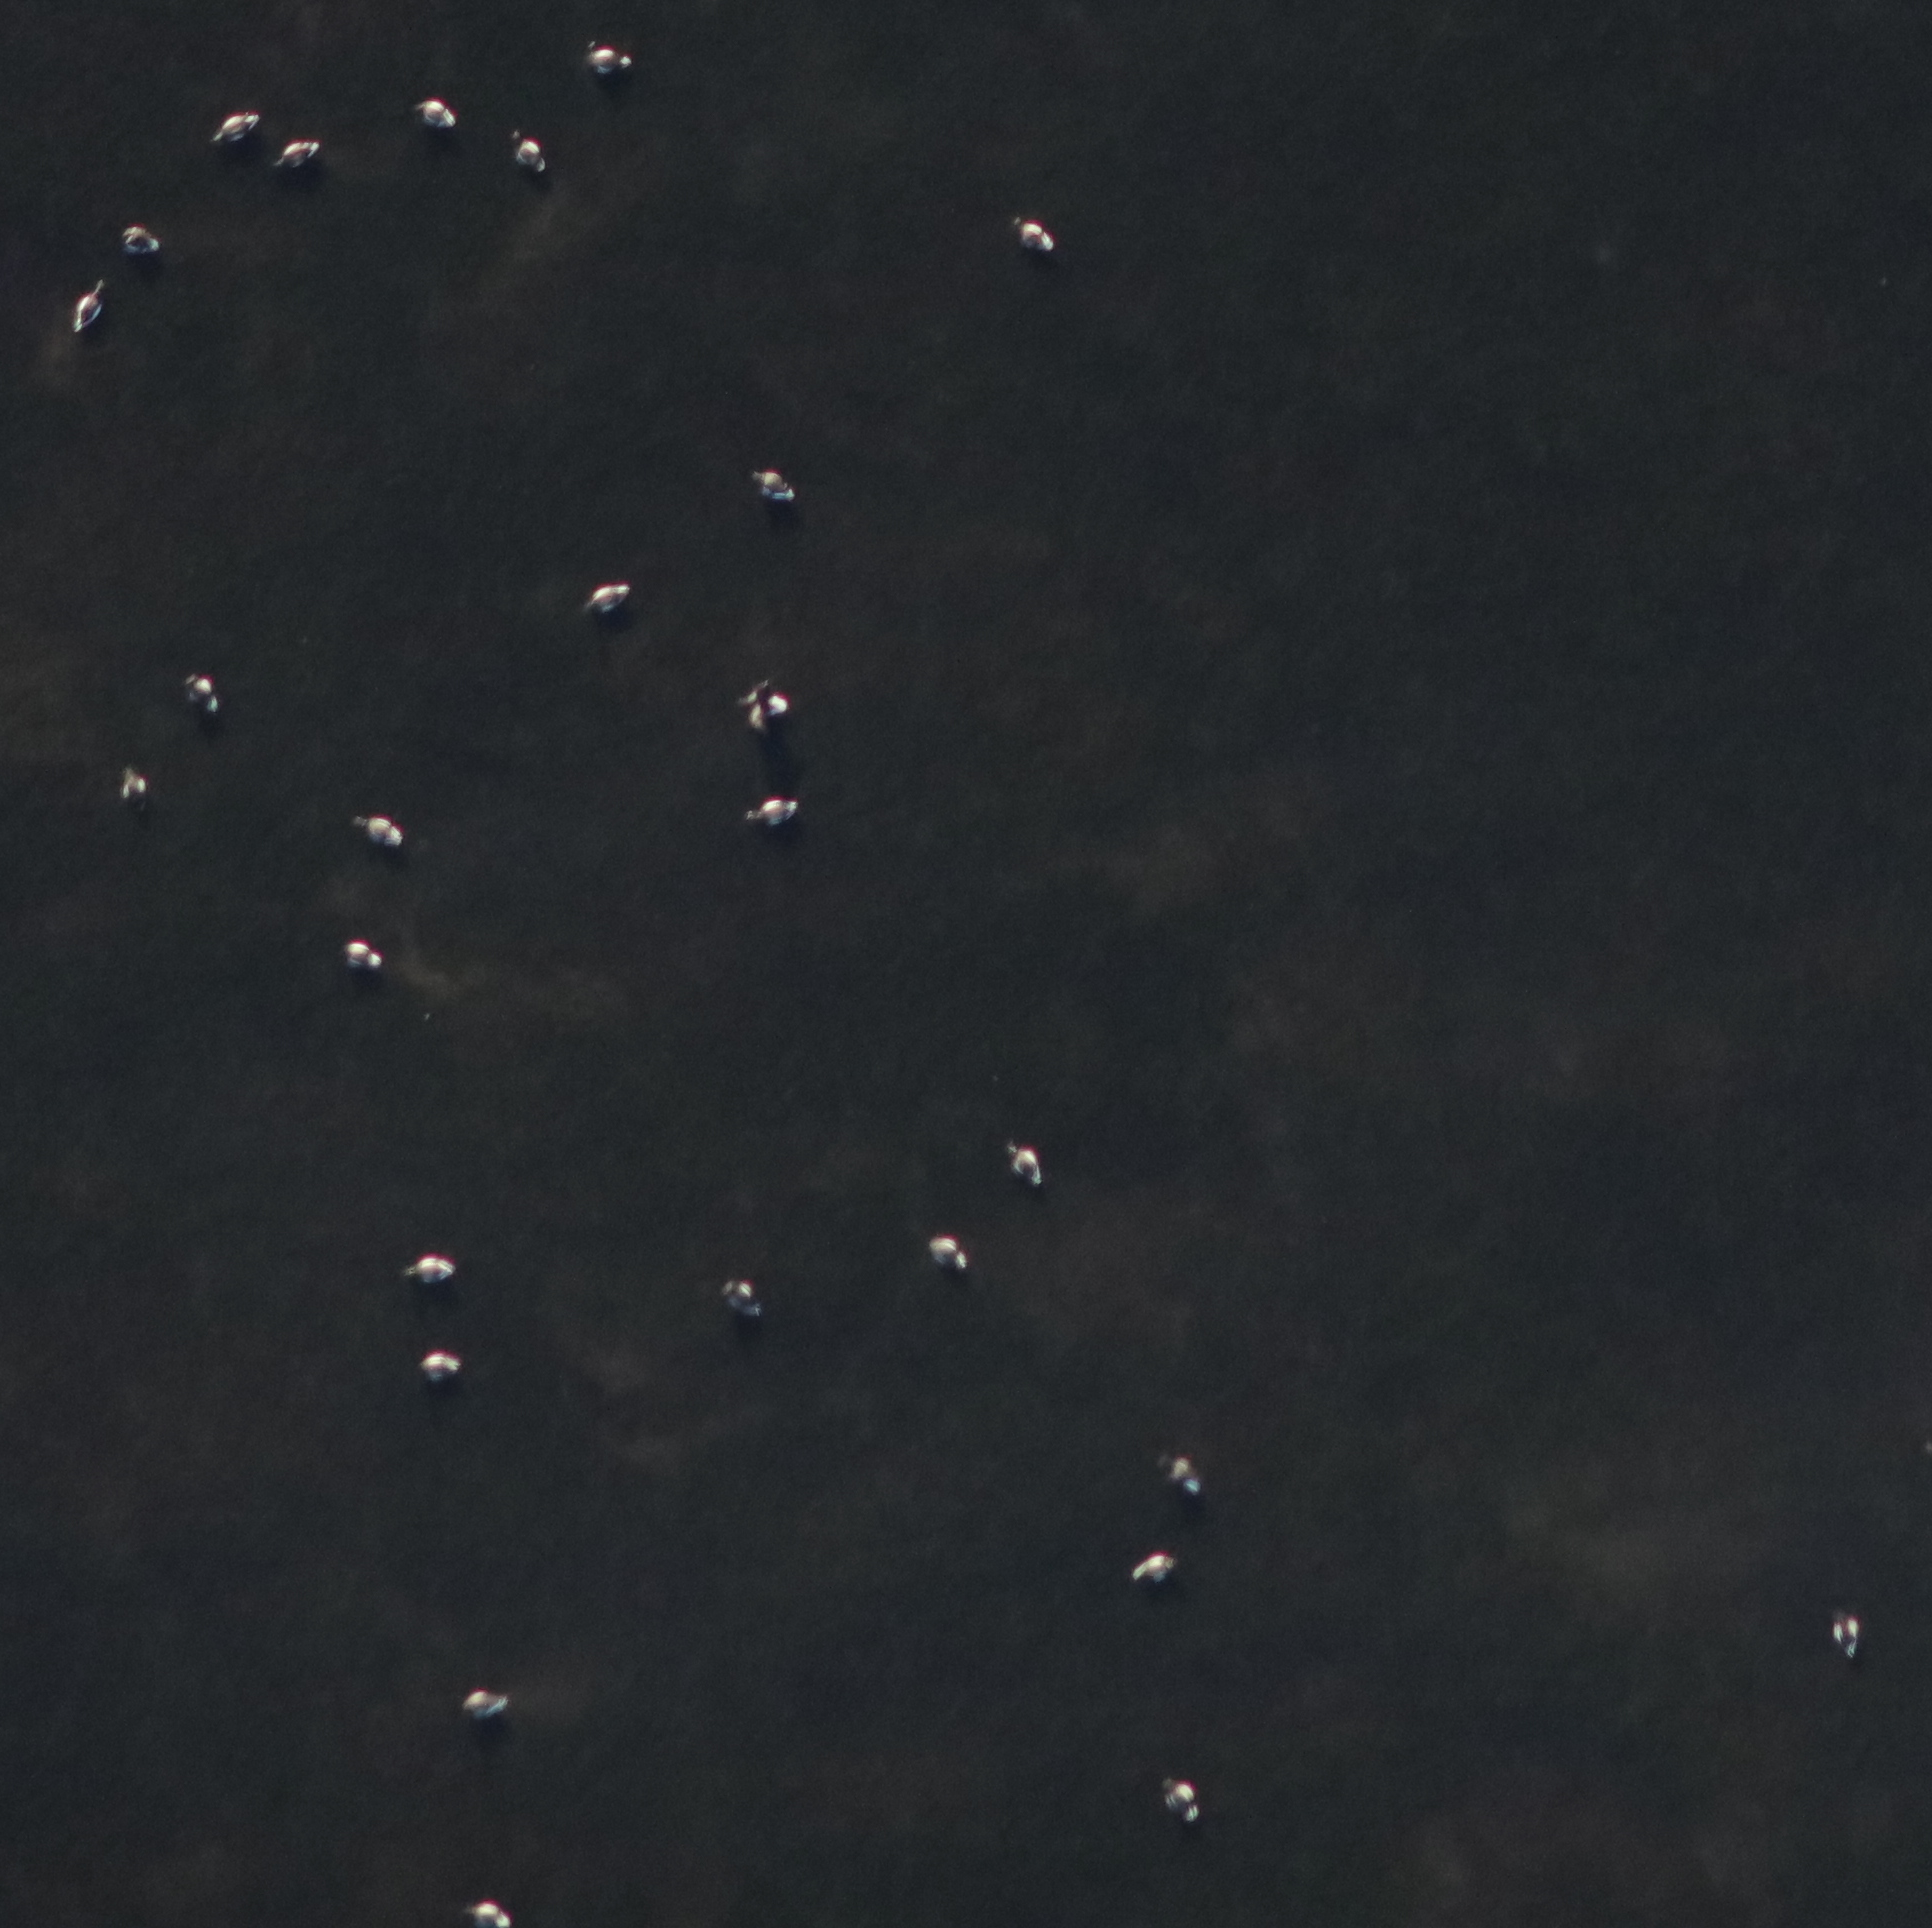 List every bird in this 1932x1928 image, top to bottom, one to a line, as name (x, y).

brant (607, 61)
brant (435, 115)
brant (236, 129)
brant (297, 156)
brant (530, 156)
brant (1030, 231)
brant (143, 233)
brant (89, 308)
brant (771, 485)
brant (607, 601)
brant (201, 694)
brant (761, 698)
brant (138, 789)
brant (771, 812)
brant (394, 828)
brant (362, 956)
brant (1024, 1165)
brant (948, 1244)
brant (435, 1258)
brant (741, 1298)
brant (447, 1362)
brant (1192, 1478)
brant (1159, 1567)
brant (1847, 1631)
brant (485, 1693)
brant (1180, 1798)
brant (494, 1912)